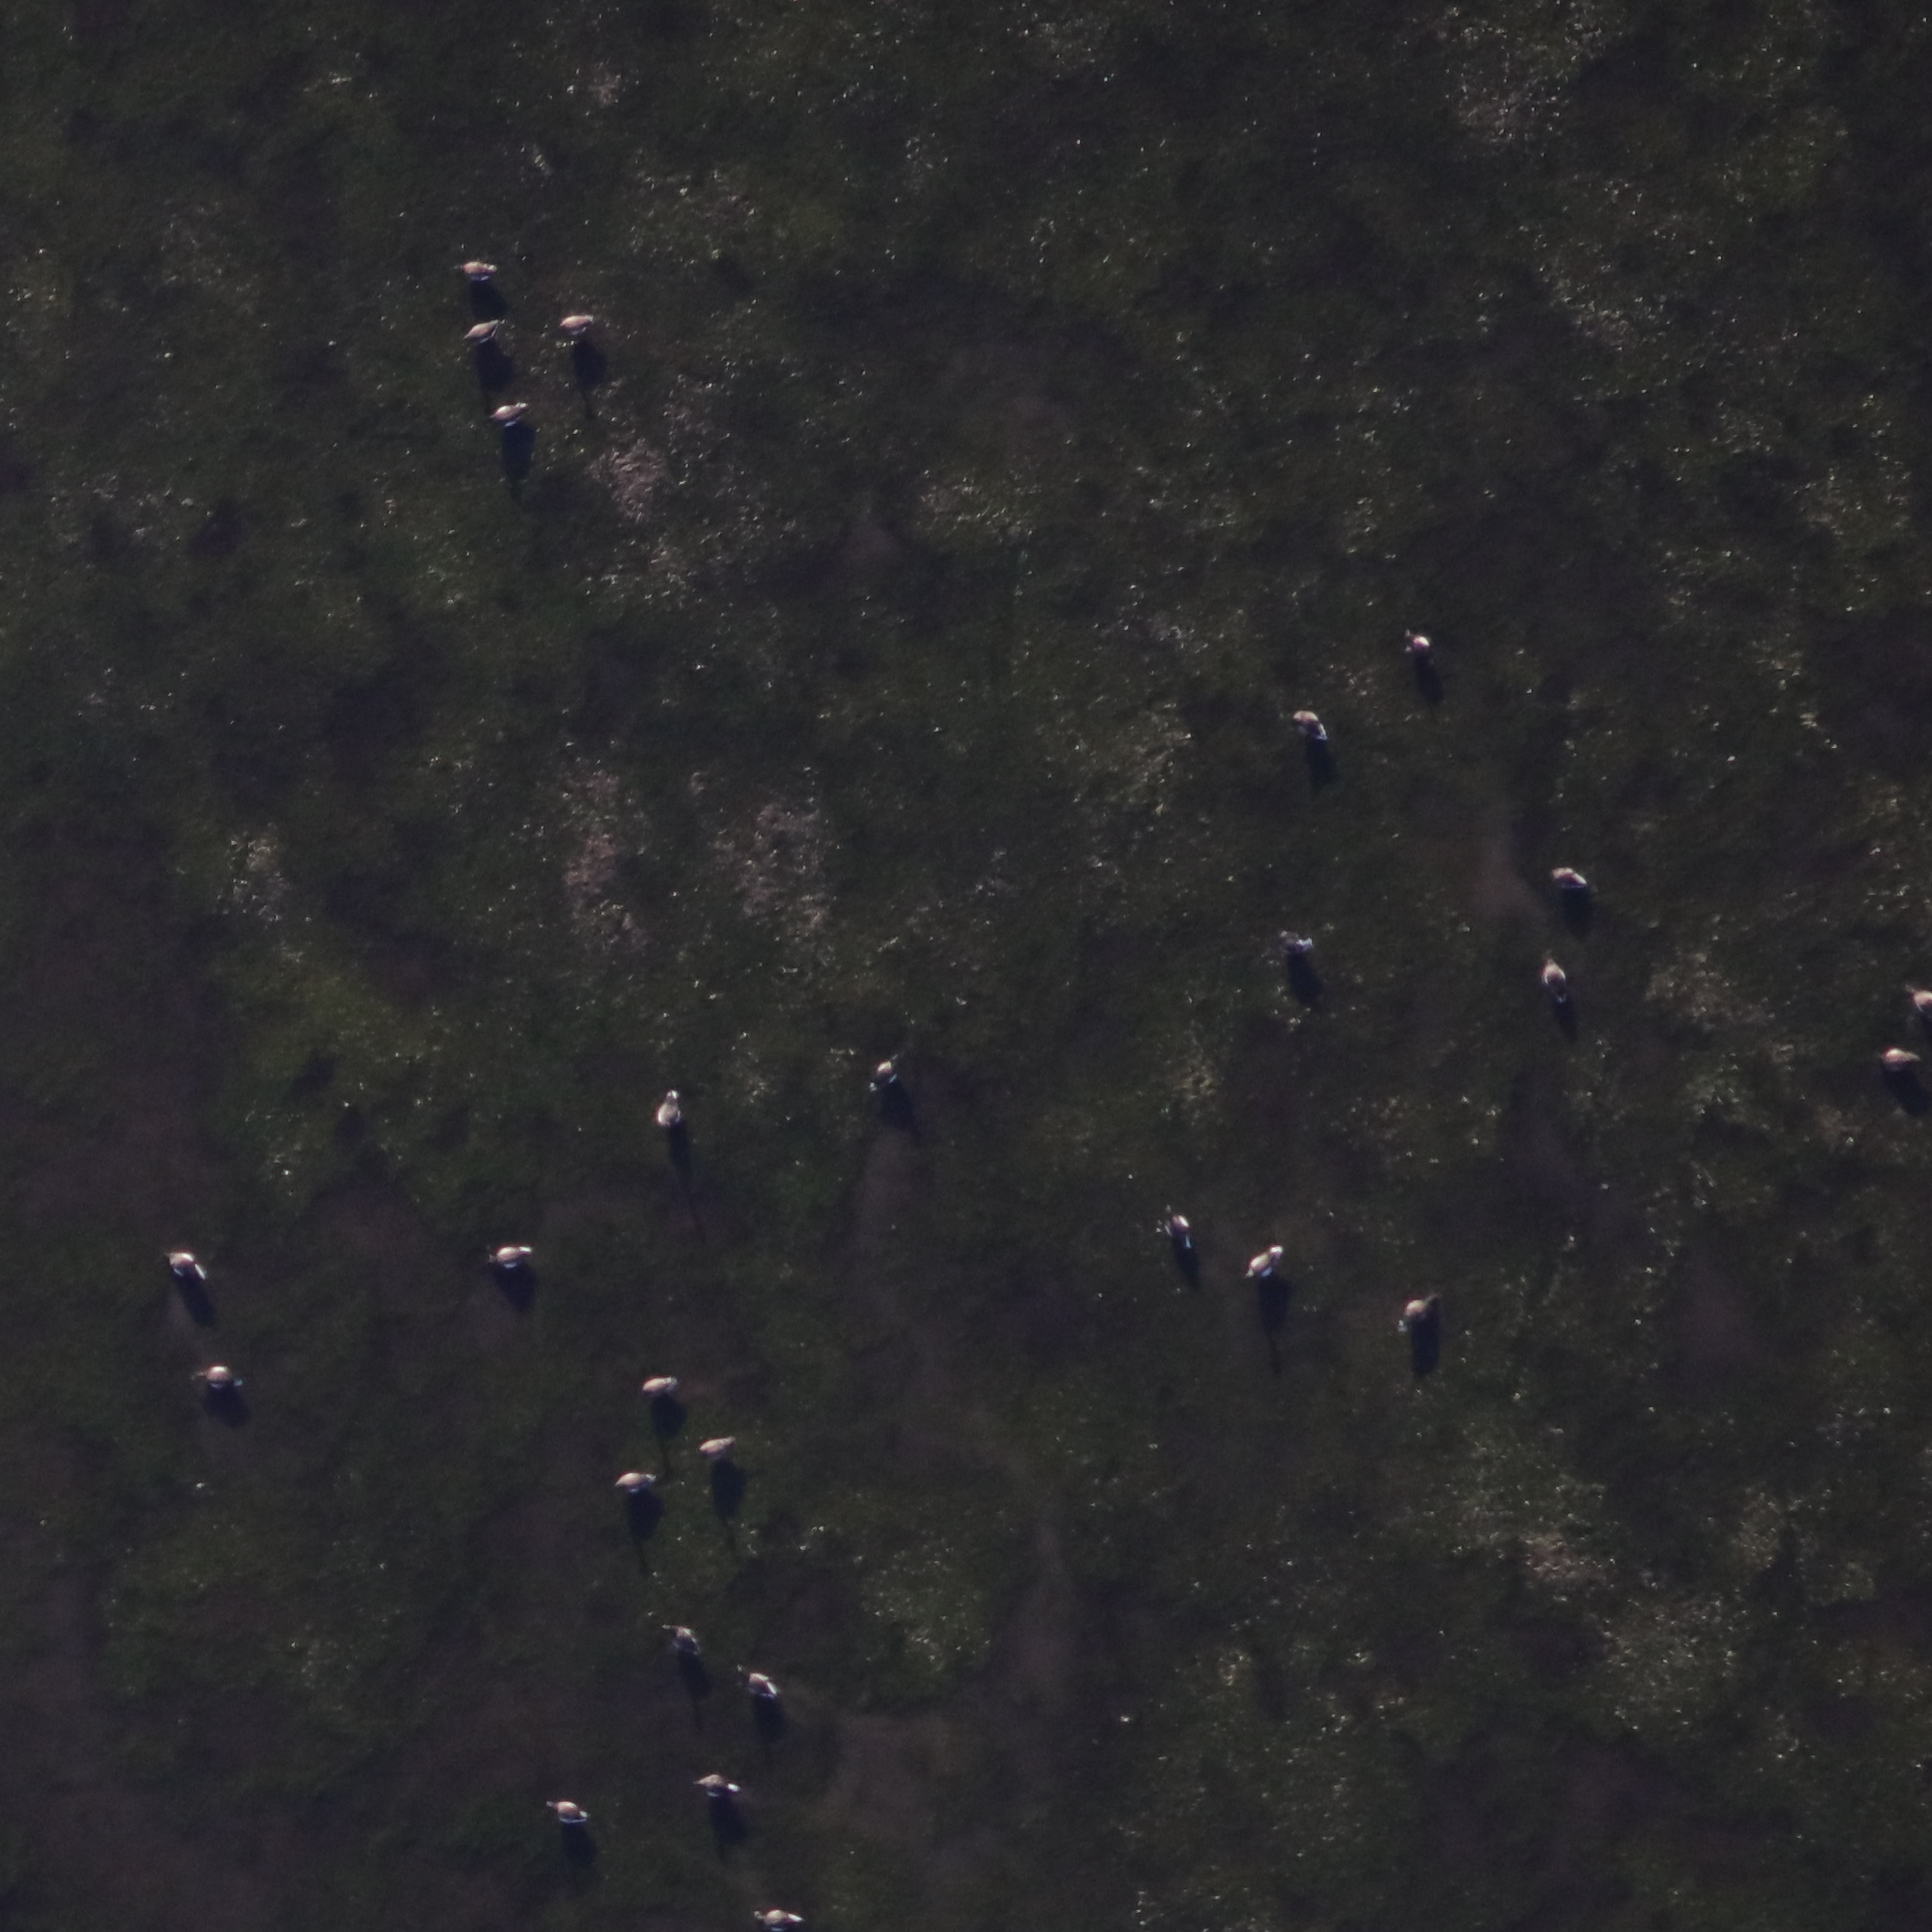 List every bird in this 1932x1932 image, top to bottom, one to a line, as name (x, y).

brant (476, 271)
brant (574, 320)
brant (481, 334)
brant (507, 415)
brant (1423, 632)
brant (1307, 725)
brant (1569, 880)
brant (1301, 949)
brant (1554, 981)
brant (1924, 1002)
brant (1897, 1063)
brant (885, 1073)
brant (669, 1111)
brant (1178, 1231)
brant (510, 1256)
brant (1265, 1263)
brant (185, 1265)
brant (1417, 1313)
brant (216, 1377)
brant (665, 1380)
brant (711, 1451)
brant (634, 1483)
brant (681, 1642)
brant (757, 1686)
brant (718, 1788)
brant (567, 1812)
brant (780, 1921)